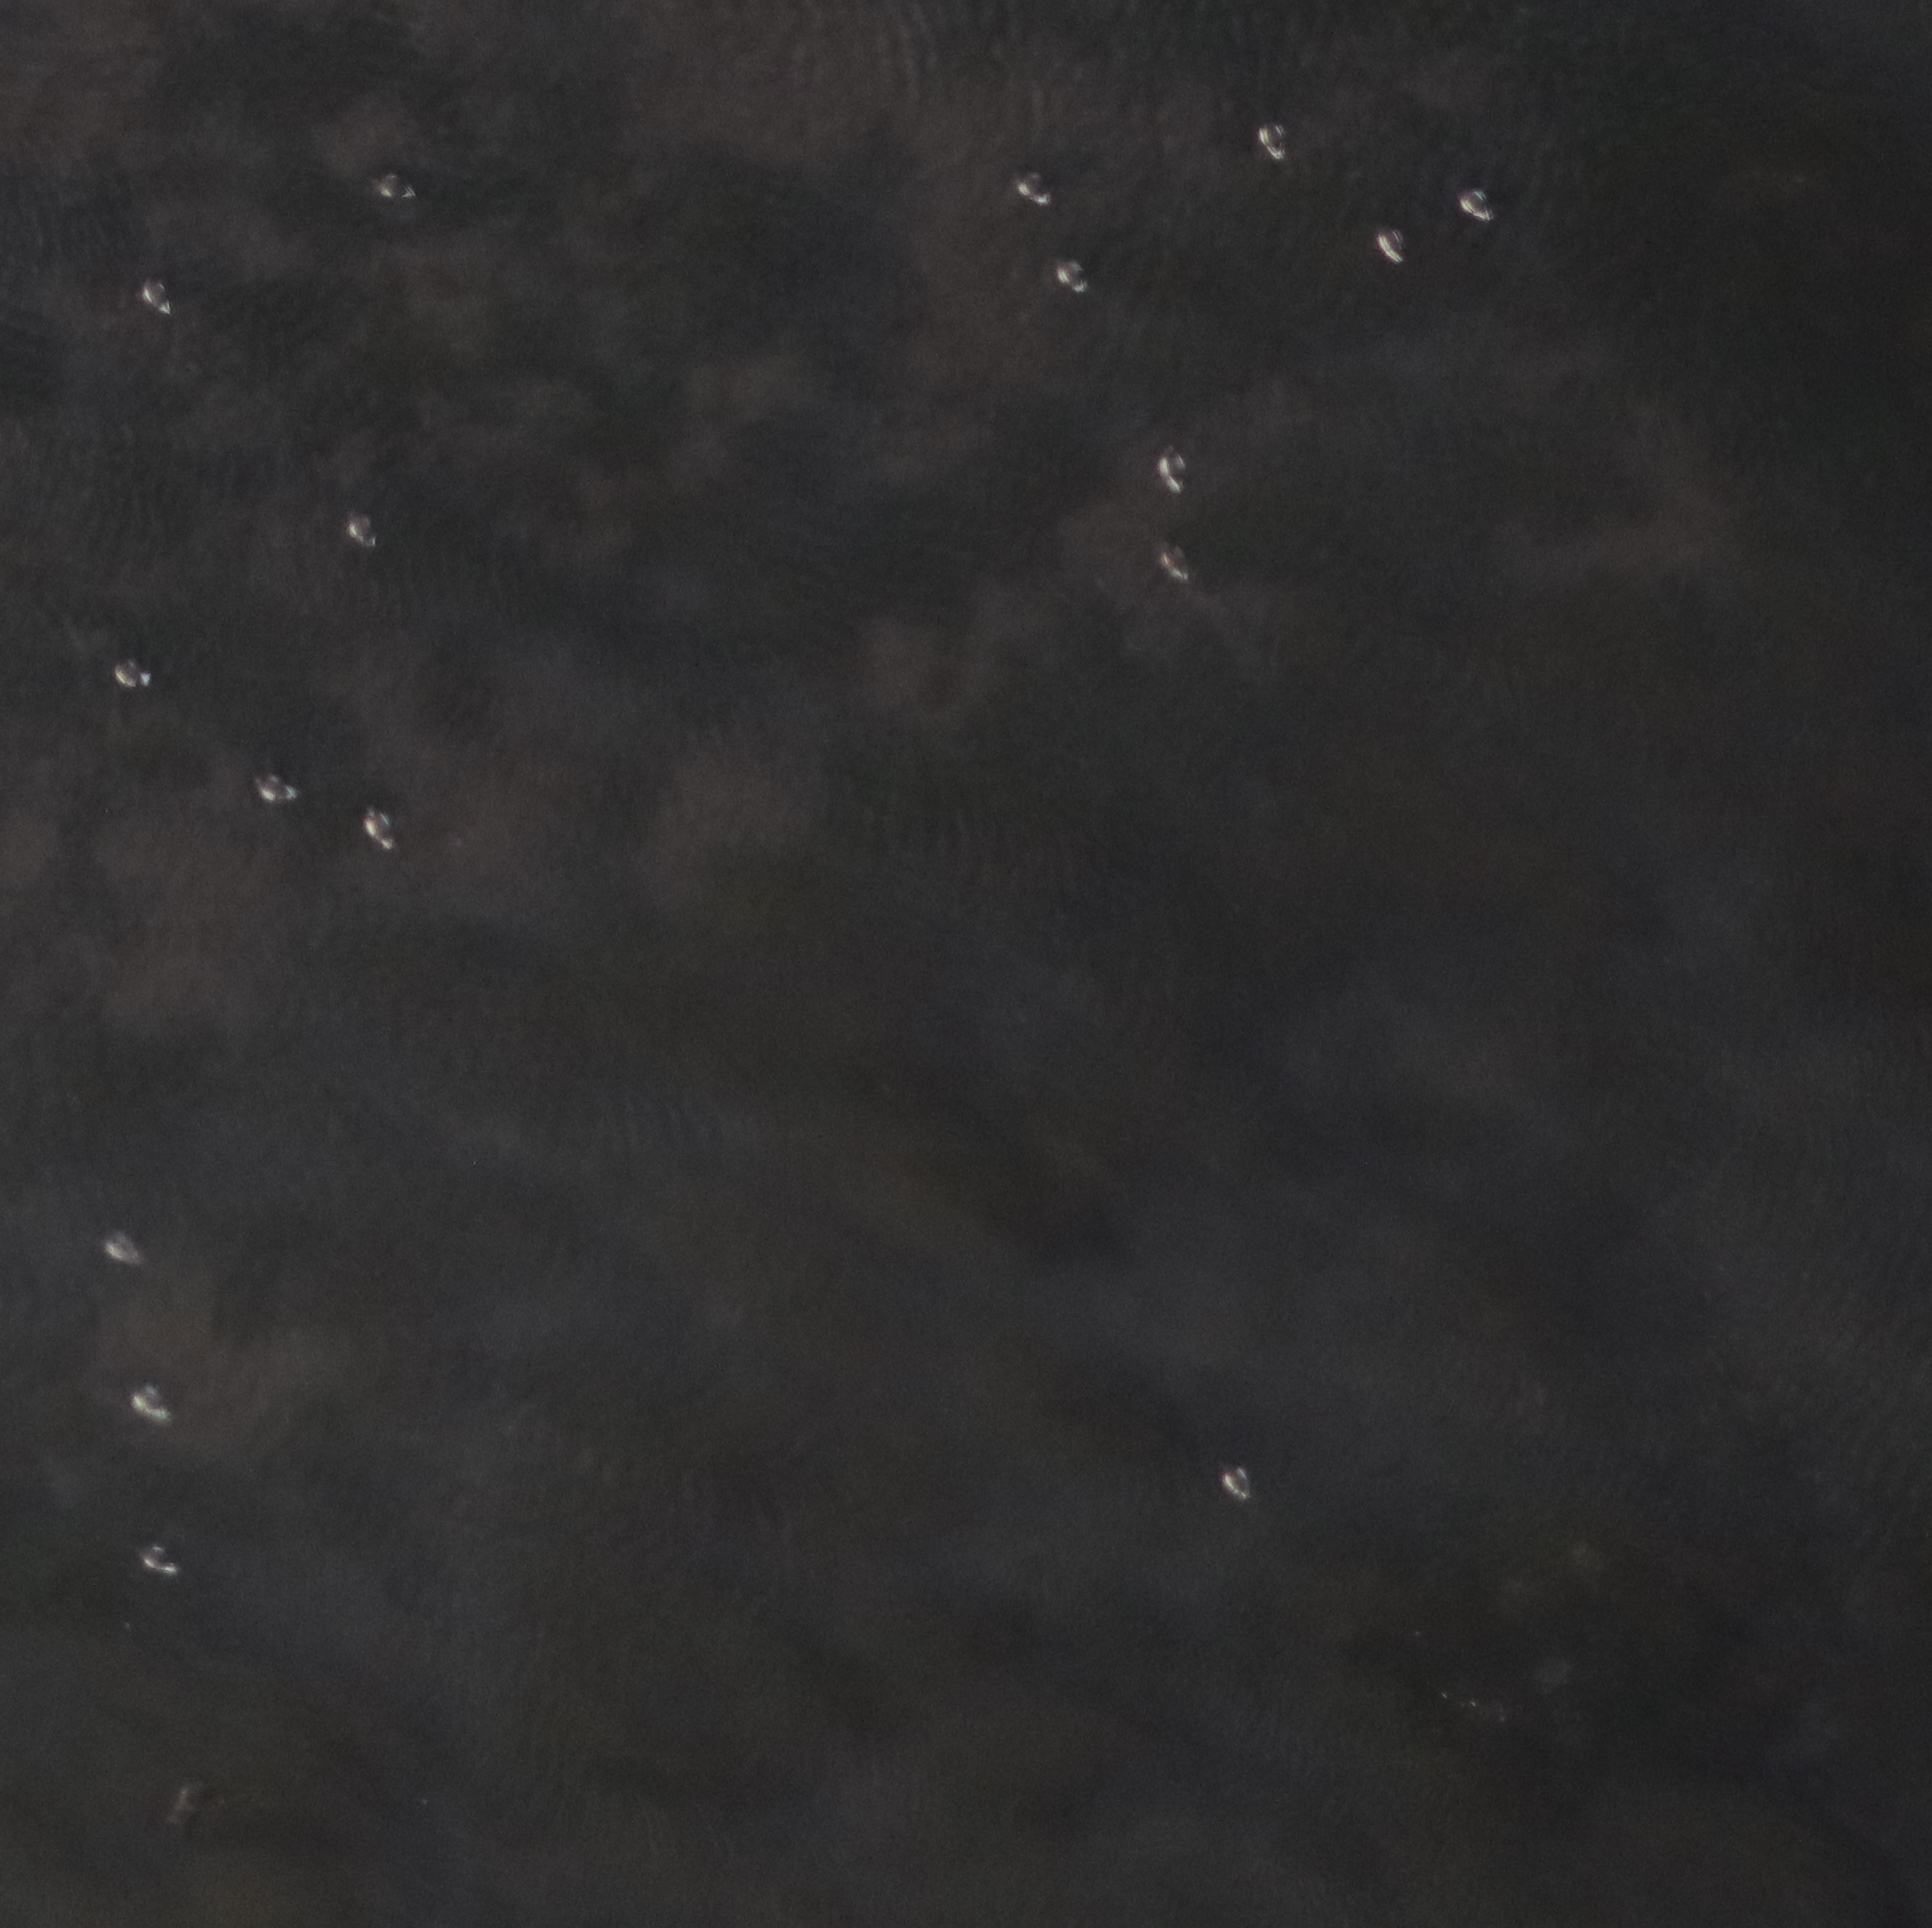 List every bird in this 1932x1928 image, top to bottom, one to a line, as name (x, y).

brant (1272, 139)
brant (1032, 186)
brant (394, 187)
brant (1476, 207)
brant (1392, 243)
brant (1070, 274)
brant (156, 295)
brant (1174, 470)
brant (361, 529)
brant (1175, 559)
brant (129, 675)
brant (273, 786)
brant (377, 826)
brant (117, 1249)
brant (153, 1410)
brant (1238, 1480)
brant (158, 1558)